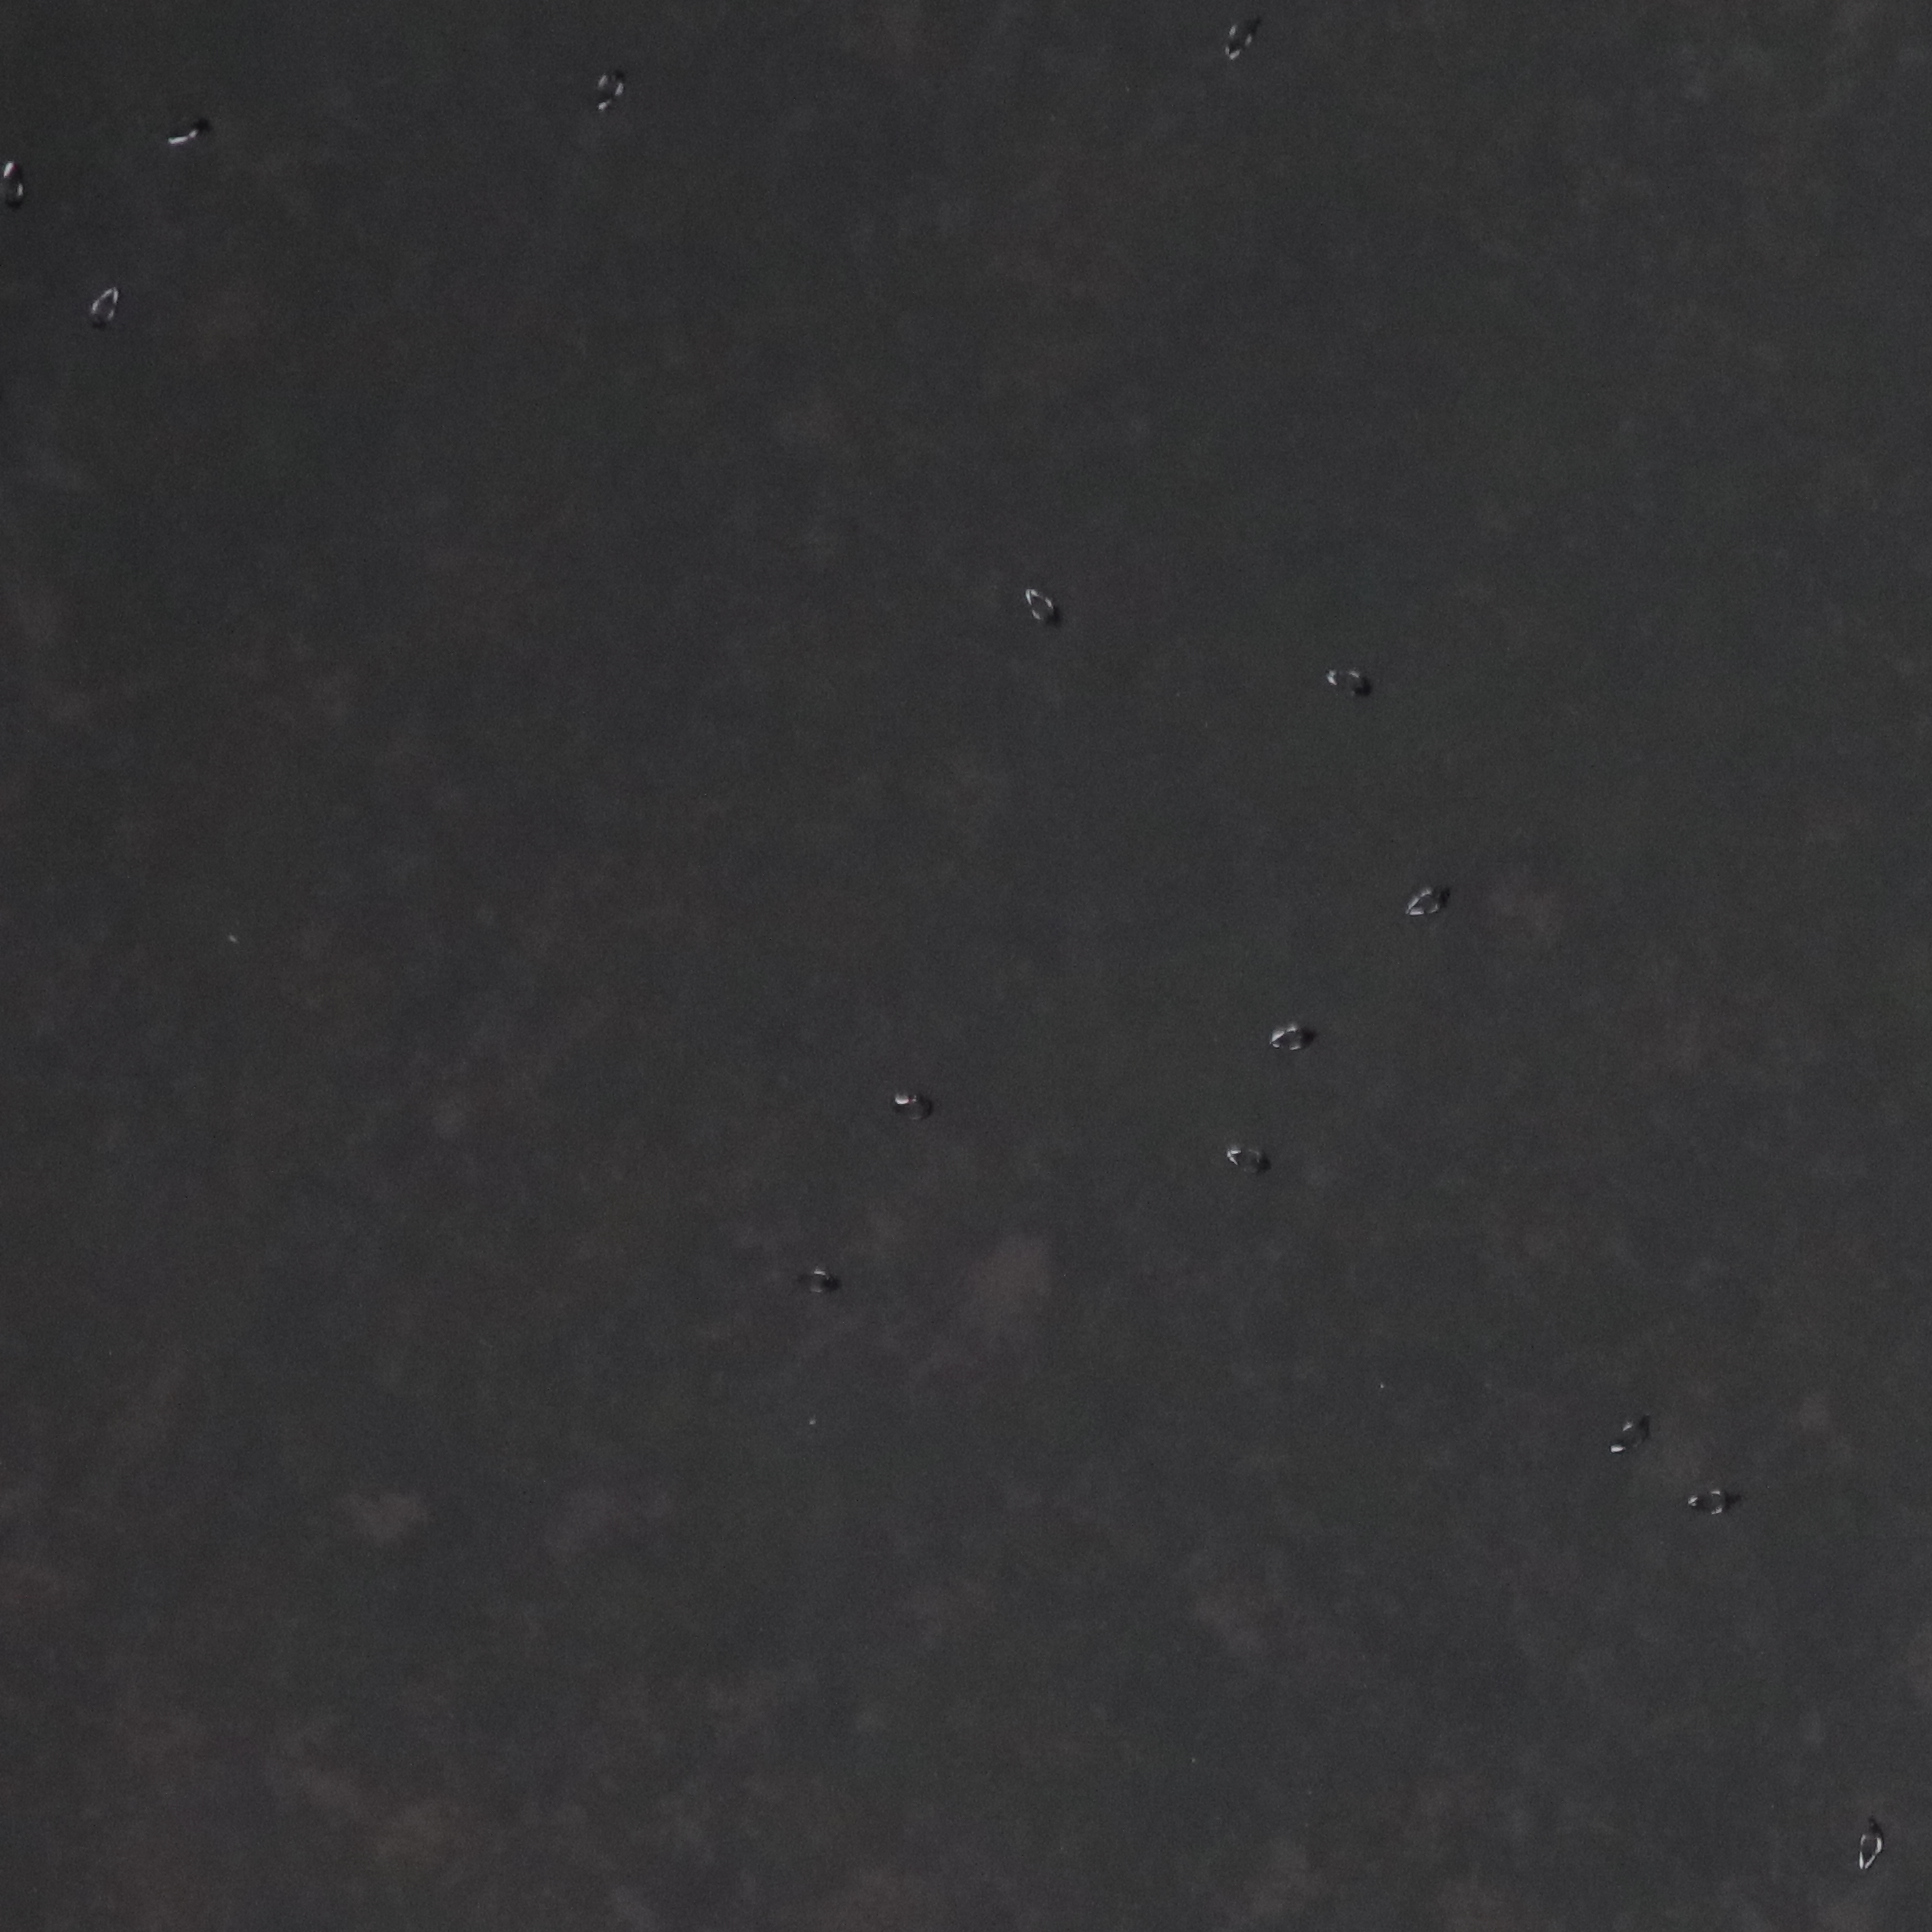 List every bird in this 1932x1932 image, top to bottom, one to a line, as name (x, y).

brant (1245, 32)
brant (608, 90)
brant (187, 134)
brant (15, 181)
brant (104, 309)
brant (1041, 607)
brant (1350, 682)
brant (1424, 907)
brant (1291, 1038)
brant (908, 1094)
brant (1244, 1165)
brant (815, 1282)
brant (1625, 1436)
brant (1711, 1501)
brant (1871, 1846)